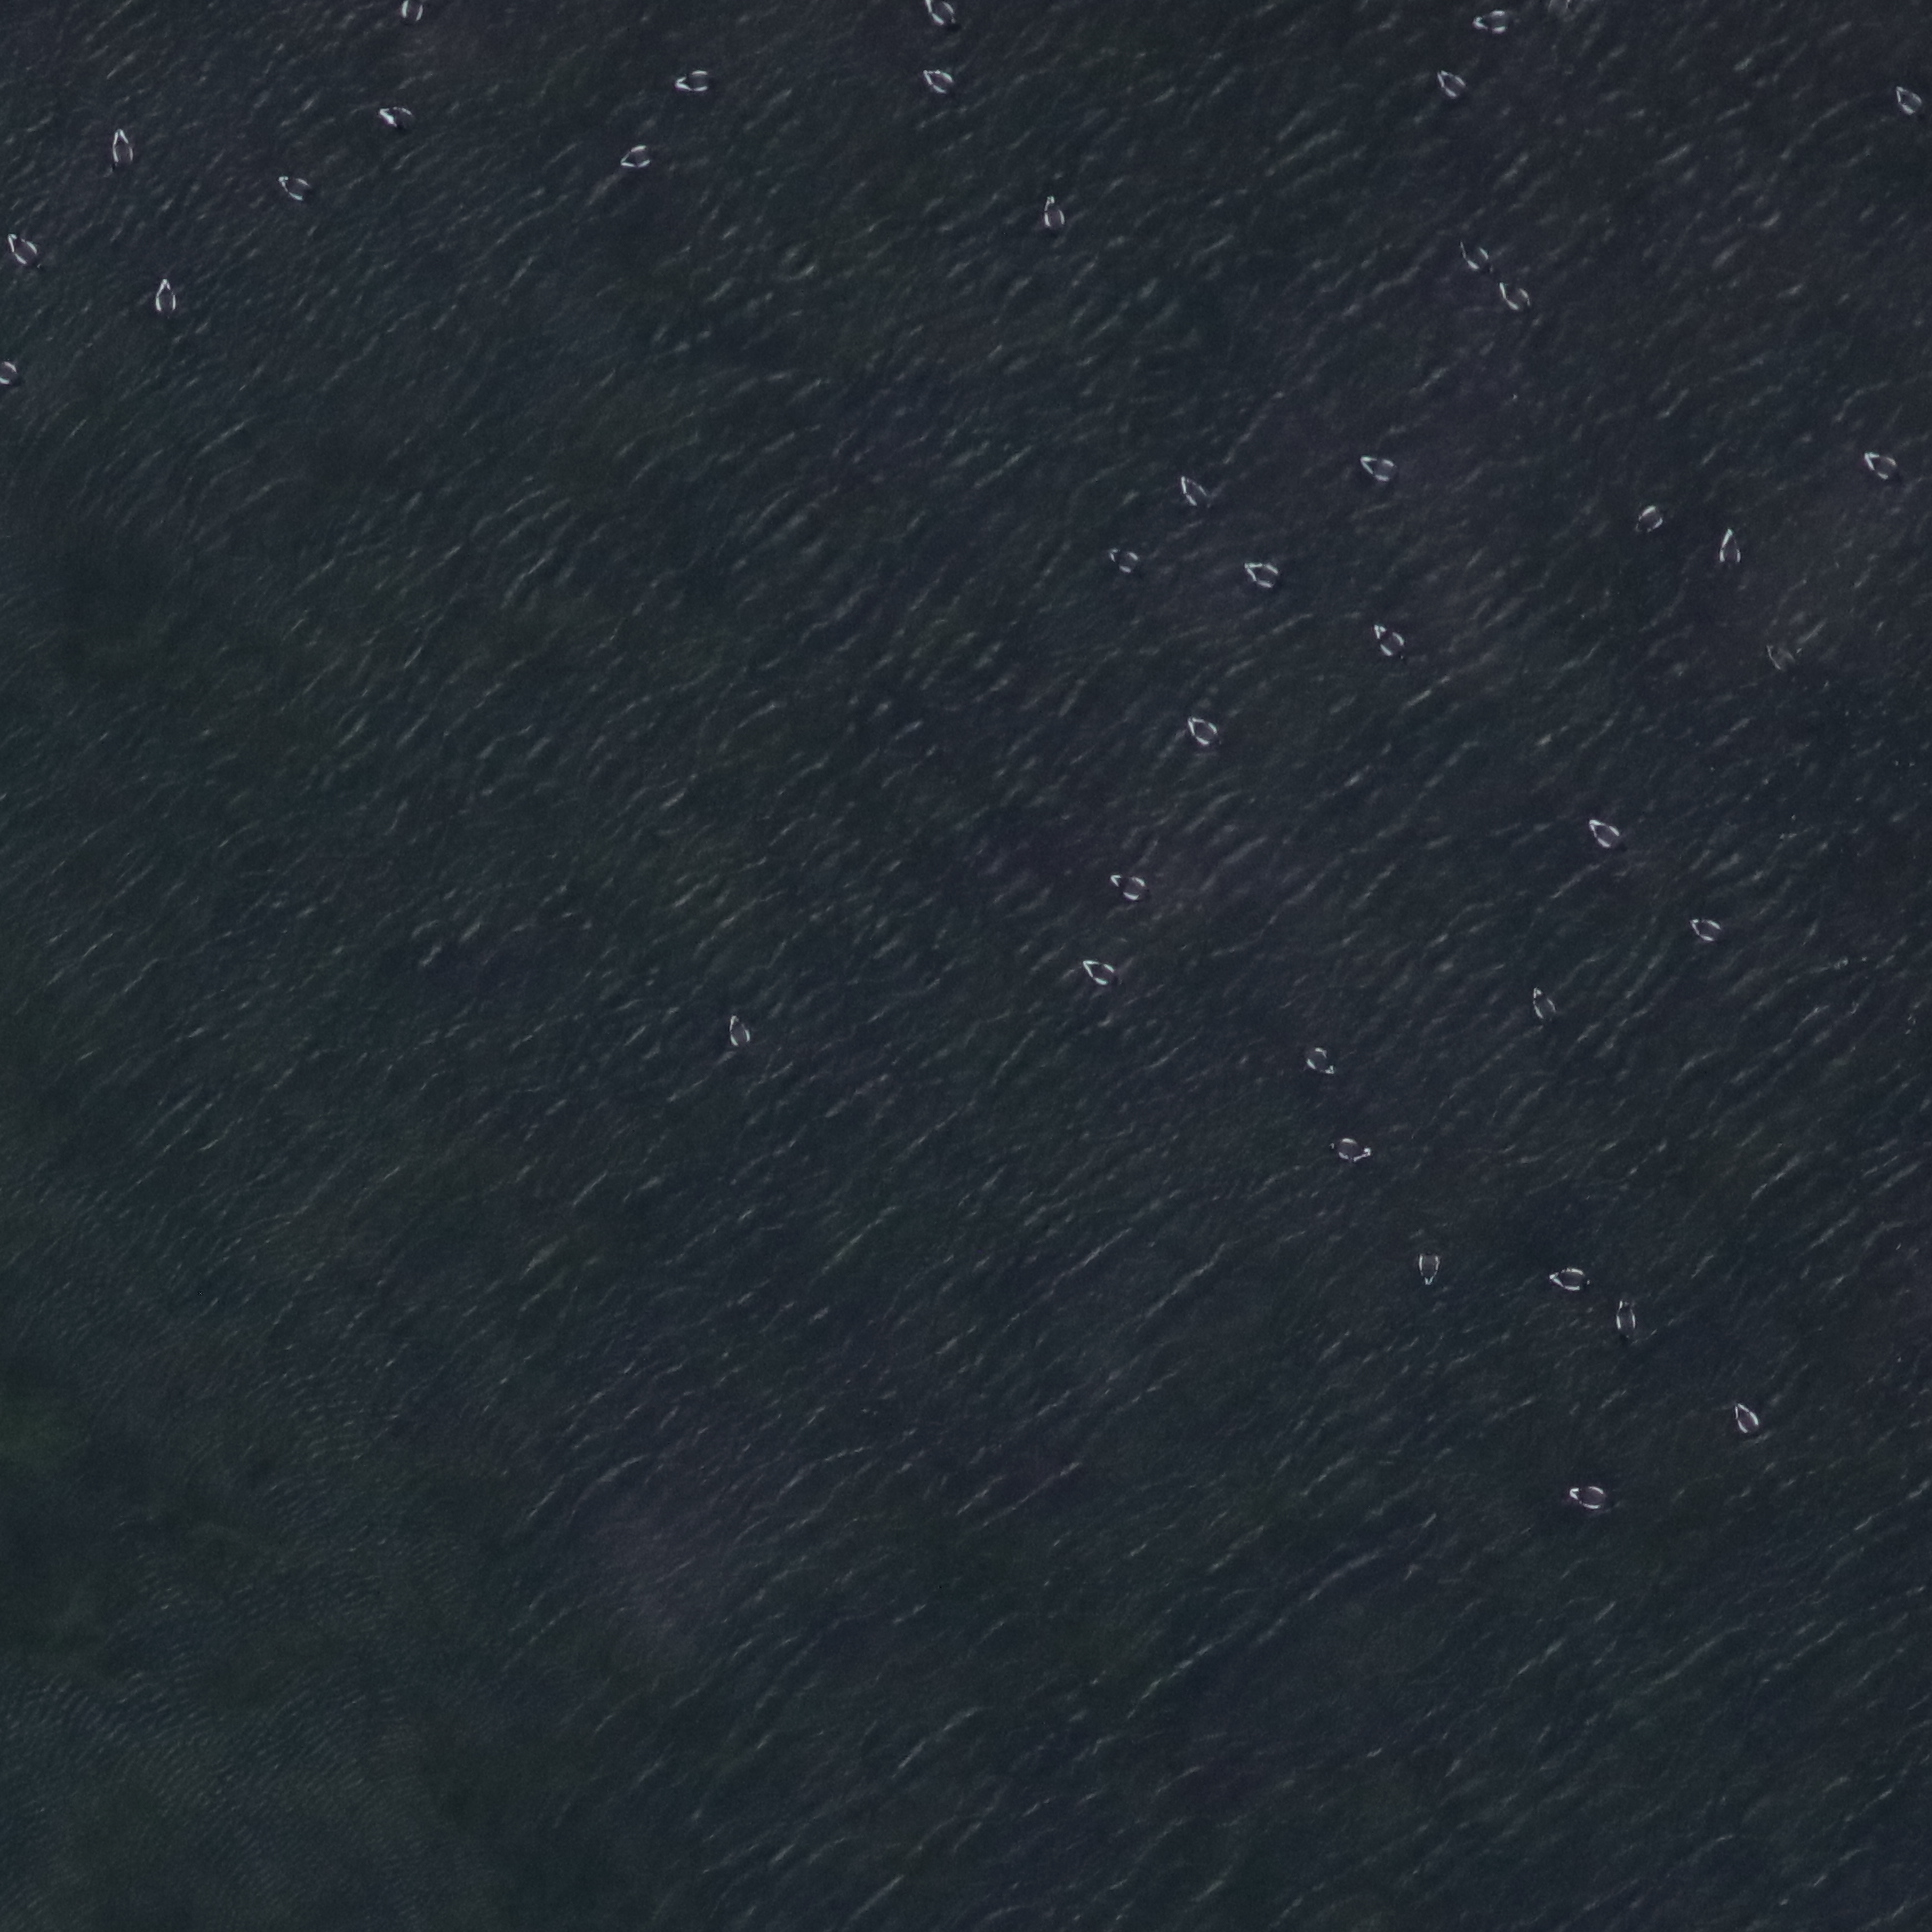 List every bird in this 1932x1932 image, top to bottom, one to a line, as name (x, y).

brant (941, 8)
brant (413, 12)
brant (1497, 22)
brant (696, 83)
brant (940, 83)
brant (1453, 85)
brant (1911, 103)
brant (397, 115)
brant (123, 151)
brant (637, 157)
brant (297, 188)
brant (1056, 217)
brant (25, 252)
brant (1475, 256)
brant (1515, 298)
brant (167, 299)
brant (5, 373)
brant (1884, 468)
brant (1381, 469)
brant (1193, 493)
brant (1650, 519)
brant (1729, 551)
brant (1126, 559)
brant (1266, 576)
brant (1391, 643)
brant (1782, 659)
brant (1204, 734)
brant (1606, 835)
brant (1130, 888)
brant (1707, 930)
brant (1101, 974)
brant (1542, 1006)
brant (736, 1031)
brant (1318, 1060)
brant (1349, 1149)
brant (1426, 1262)
brant (1572, 1279)
brant (1628, 1320)
brant (1748, 1421)
brant (1592, 1496)